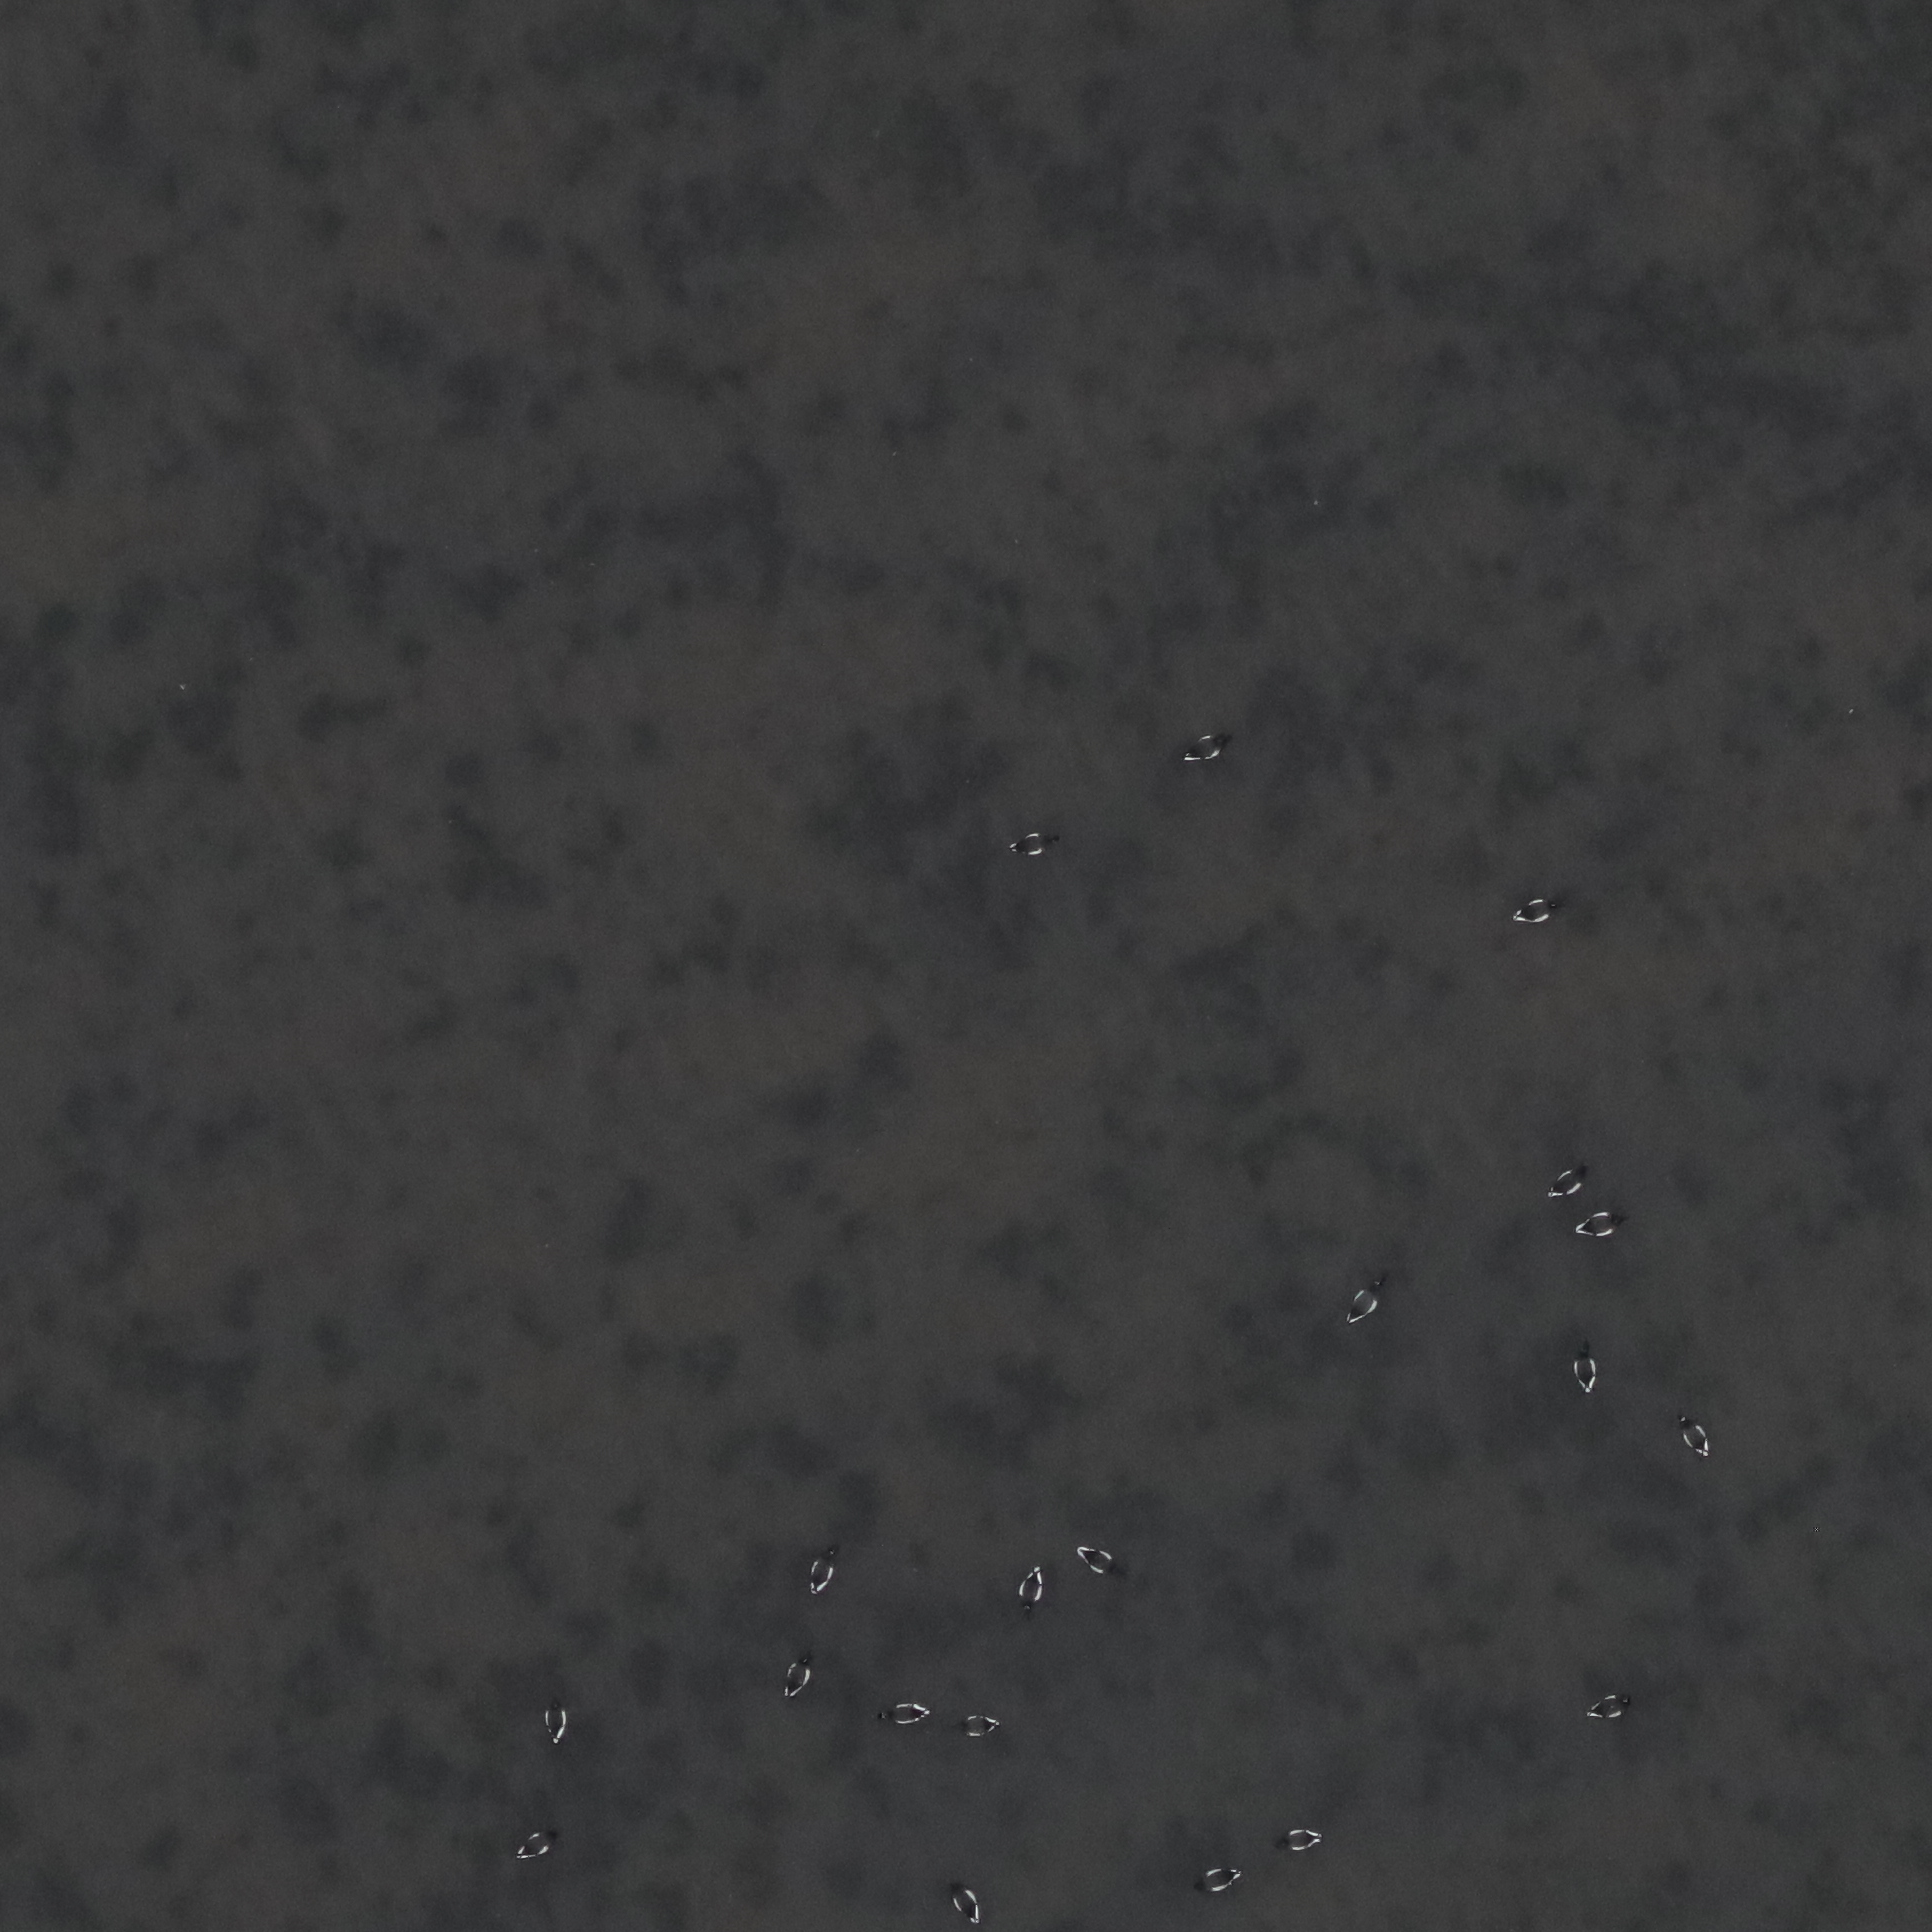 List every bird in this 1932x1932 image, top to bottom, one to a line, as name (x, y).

brant (1207, 749)
brant (1032, 844)
brant (1537, 911)
brant (1566, 1182)
brant (1601, 1224)
brant (1364, 1302)
brant (1586, 1370)
brant (1696, 1437)
brant (1096, 1560)
brant (821, 1572)
brant (1029, 1591)
brant (796, 1677)
brant (1611, 1707)
brant (901, 1714)
brant (555, 1720)
brant (979, 1727)
brant (1301, 1839)
brant (535, 1845)
brant (1219, 1880)
brant (966, 1903)